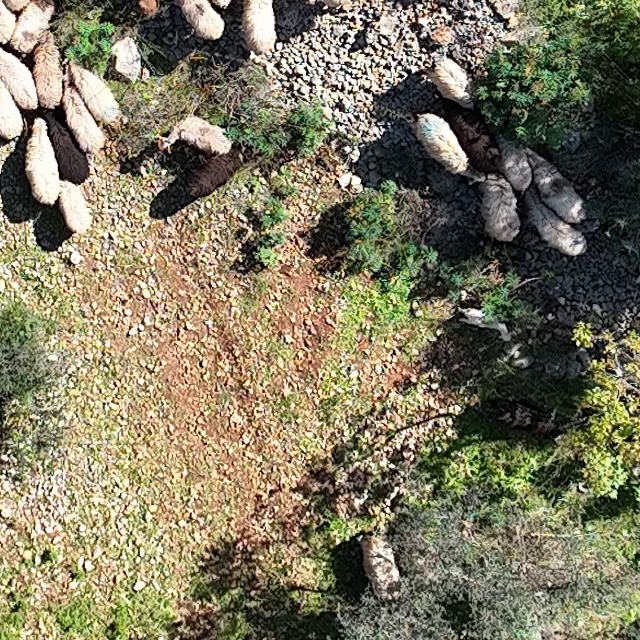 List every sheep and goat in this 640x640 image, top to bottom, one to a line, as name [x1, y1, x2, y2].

sheep [0, 0, 16, 43]
sheep [2, 0, 33, 10]
sheep [10, 0, 53, 54]
sheep [140, 0, 161, 15]
sheep [174, 0, 225, 40]
sheep [188, 0, 234, 9]
sheep [243, 0, 278, 54]
sheep [293, 0, 351, 5]
sheep [33, 31, 62, 109]
sheep [0, 42, 38, 109]
sheep [431, 57, 473, 108]
sheep [70, 63, 121, 123]
sheep [61, 64, 105, 151]
sheep [0, 73, 24, 138]
sheep [41, 111, 89, 184]
sheep [446, 113, 491, 171]
sheep [416, 114, 485, 185]
sheep [163, 116, 231, 154]
sheep [26, 119, 60, 204]
sheep [494, 131, 532, 190]
sheep [190, 147, 256, 199]
sheep [524, 148, 587, 223]
sheep [481, 174, 520, 242]
sheep [59, 182, 93, 233]
sheep [523, 188, 588, 257]
sheep [458, 306, 512, 341]
sheep [360, 534, 403, 602]